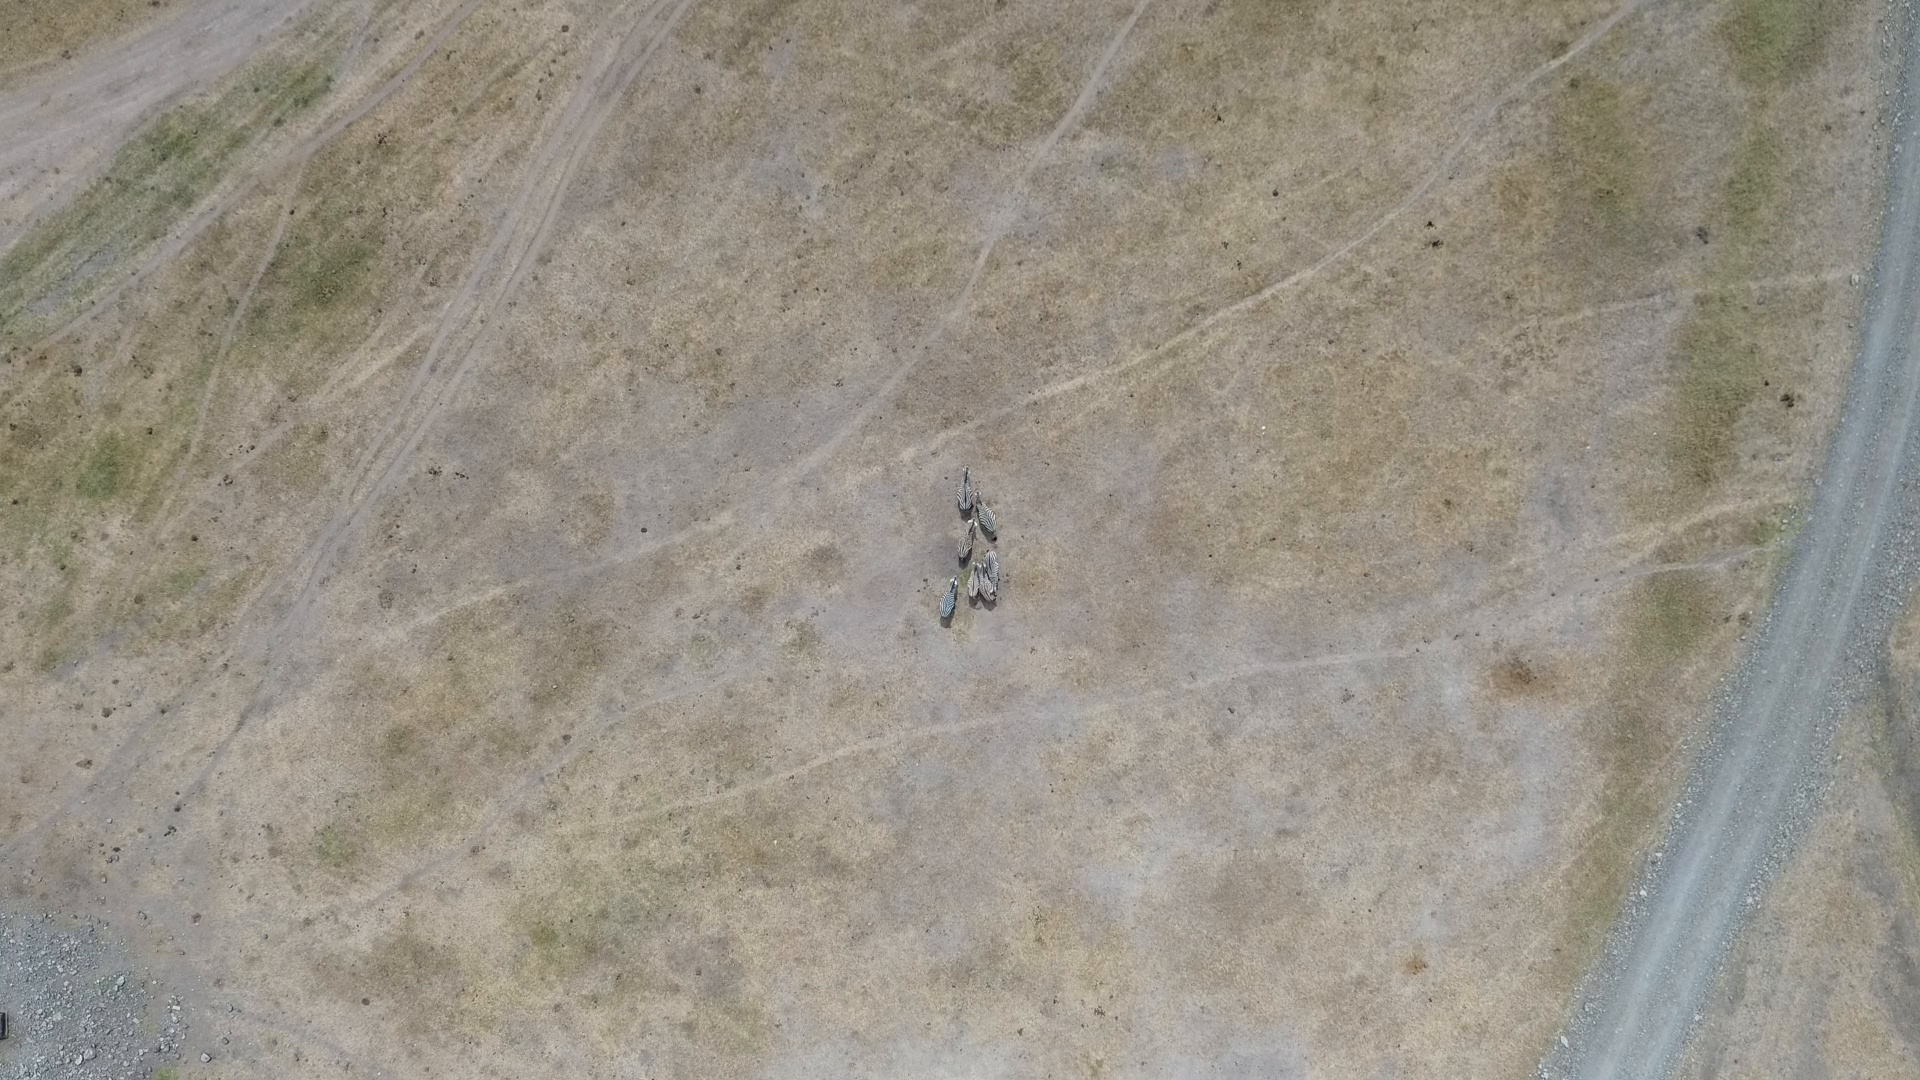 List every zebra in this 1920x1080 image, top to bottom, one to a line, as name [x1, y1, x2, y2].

zebra [958, 469, 974, 507]
zebra [974, 488, 997, 532]
zebra [958, 518, 975, 559]
zebra [985, 550, 999, 592]
zebra [967, 562, 982, 601]
zebra [982, 563, 993, 602]
zebra [940, 577, 956, 616]